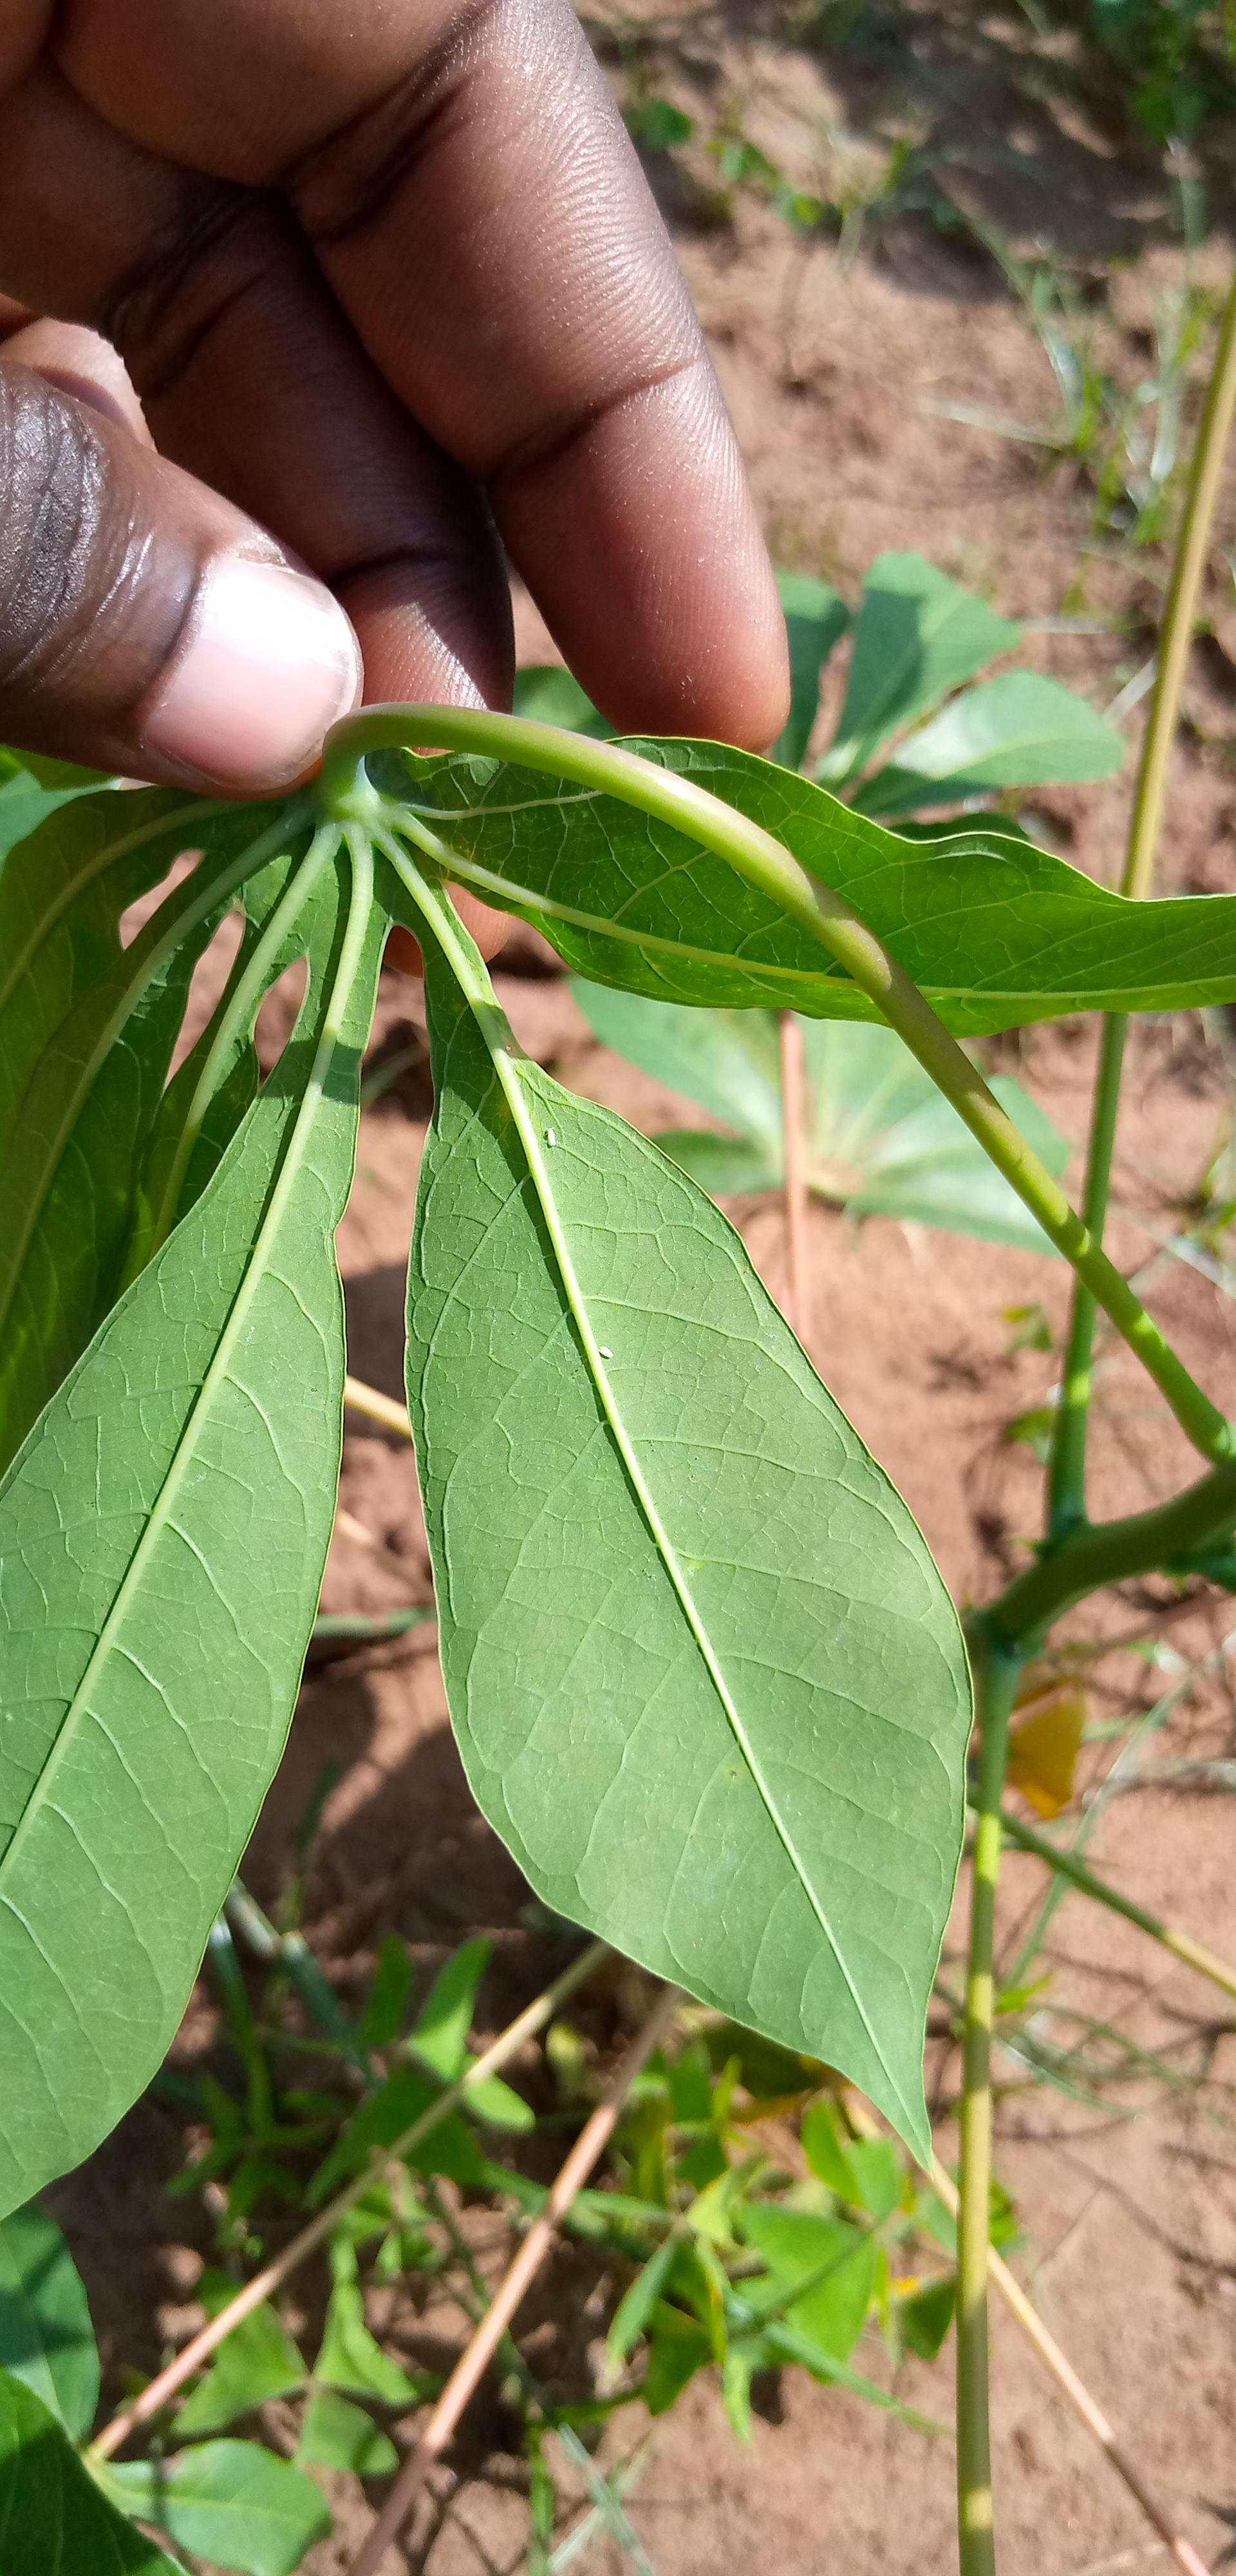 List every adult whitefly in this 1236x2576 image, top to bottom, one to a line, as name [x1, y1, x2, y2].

whitefly [527, 1113, 567, 1169]
whitefly [579, 1318, 648, 1390]